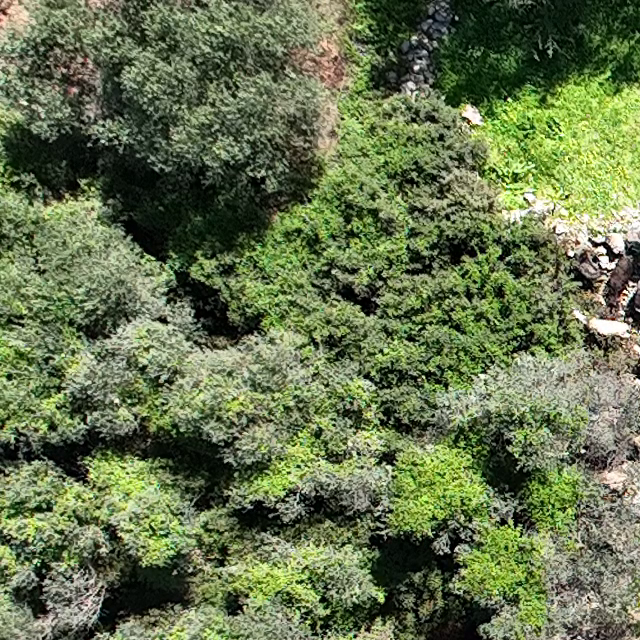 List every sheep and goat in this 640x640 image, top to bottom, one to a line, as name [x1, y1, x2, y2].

sheep [605, 233, 625, 253]
sheep [604, 258, 632, 305]
sheep [579, 263, 602, 279]
sheep [635, 276, 639, 314]
sheep [571, 310, 631, 339]
sheep [632, 346, 639, 386]
sheep [632, 380, 639, 430]
sheep [521, 632, 568, 639]